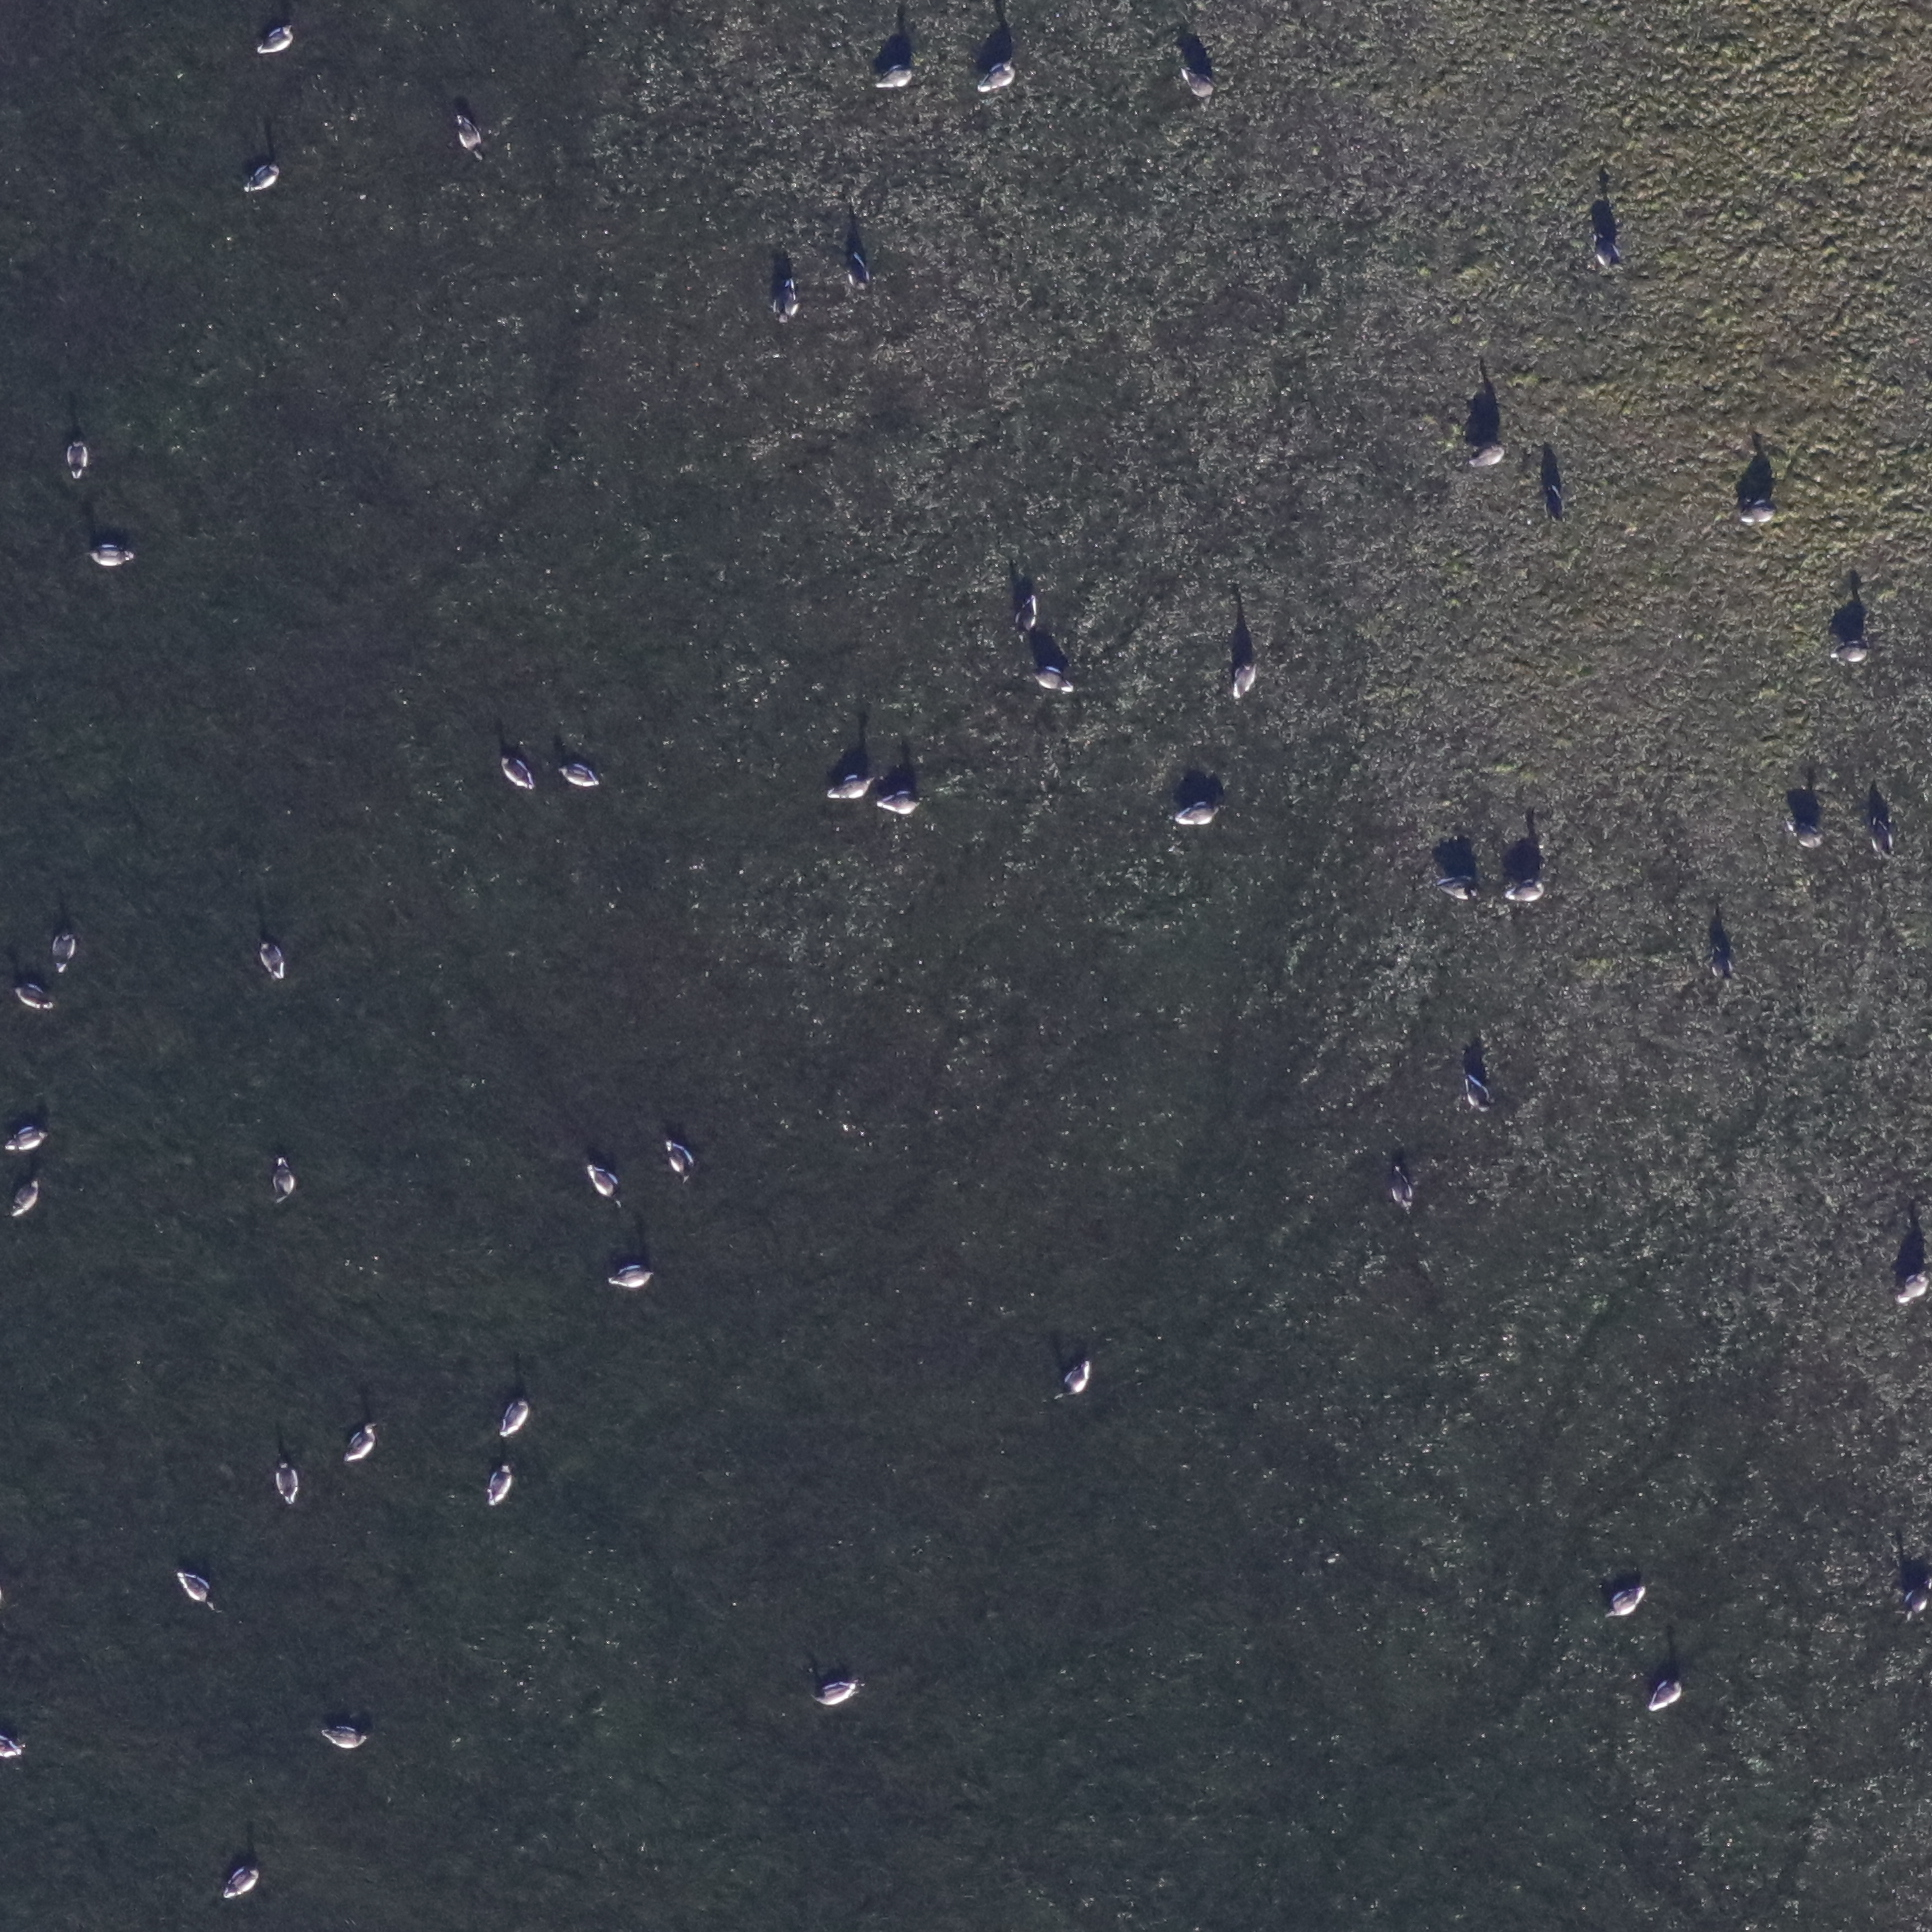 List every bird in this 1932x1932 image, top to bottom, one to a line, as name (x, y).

brant (277, 40)
brant (899, 77)
brant (999, 79)
brant (1195, 86)
brant (472, 136)
brant (264, 178)
brant (1604, 253)
brant (860, 274)
brant (785, 304)
brant (1491, 455)
brant (77, 457)
brant (1557, 508)
brant (1757, 516)
brant (108, 555)
brant (1027, 613)
brant (1854, 653)
brant (1052, 677)
brant (1244, 680)
brant (518, 770)
brant (580, 775)
brant (852, 788)
brant (902, 804)
brant (1198, 815)
brant (1809, 827)
brant (1886, 846)
brant (1455, 893)
brant (1525, 893)
brant (64, 950)
brant (1726, 958)
brant (273, 959)
brant (34, 995)
brant (1478, 1093)
brant (28, 1138)
brant (680, 1159)
brant (284, 1179)
brant (604, 1181)
brant (1398, 1186)
brant (28, 1198)
brant (633, 1274)
brant (1917, 1280)
brant (1077, 1379)
brant (515, 1415)
brant (361, 1442)
brant (289, 1480)
brant (501, 1484)
brant (197, 1586)
brant (1627, 1600)
brant (1910, 1602)
brant (835, 1692)
brant (1666, 1693)
brant (348, 1736)
brant (242, 1881)